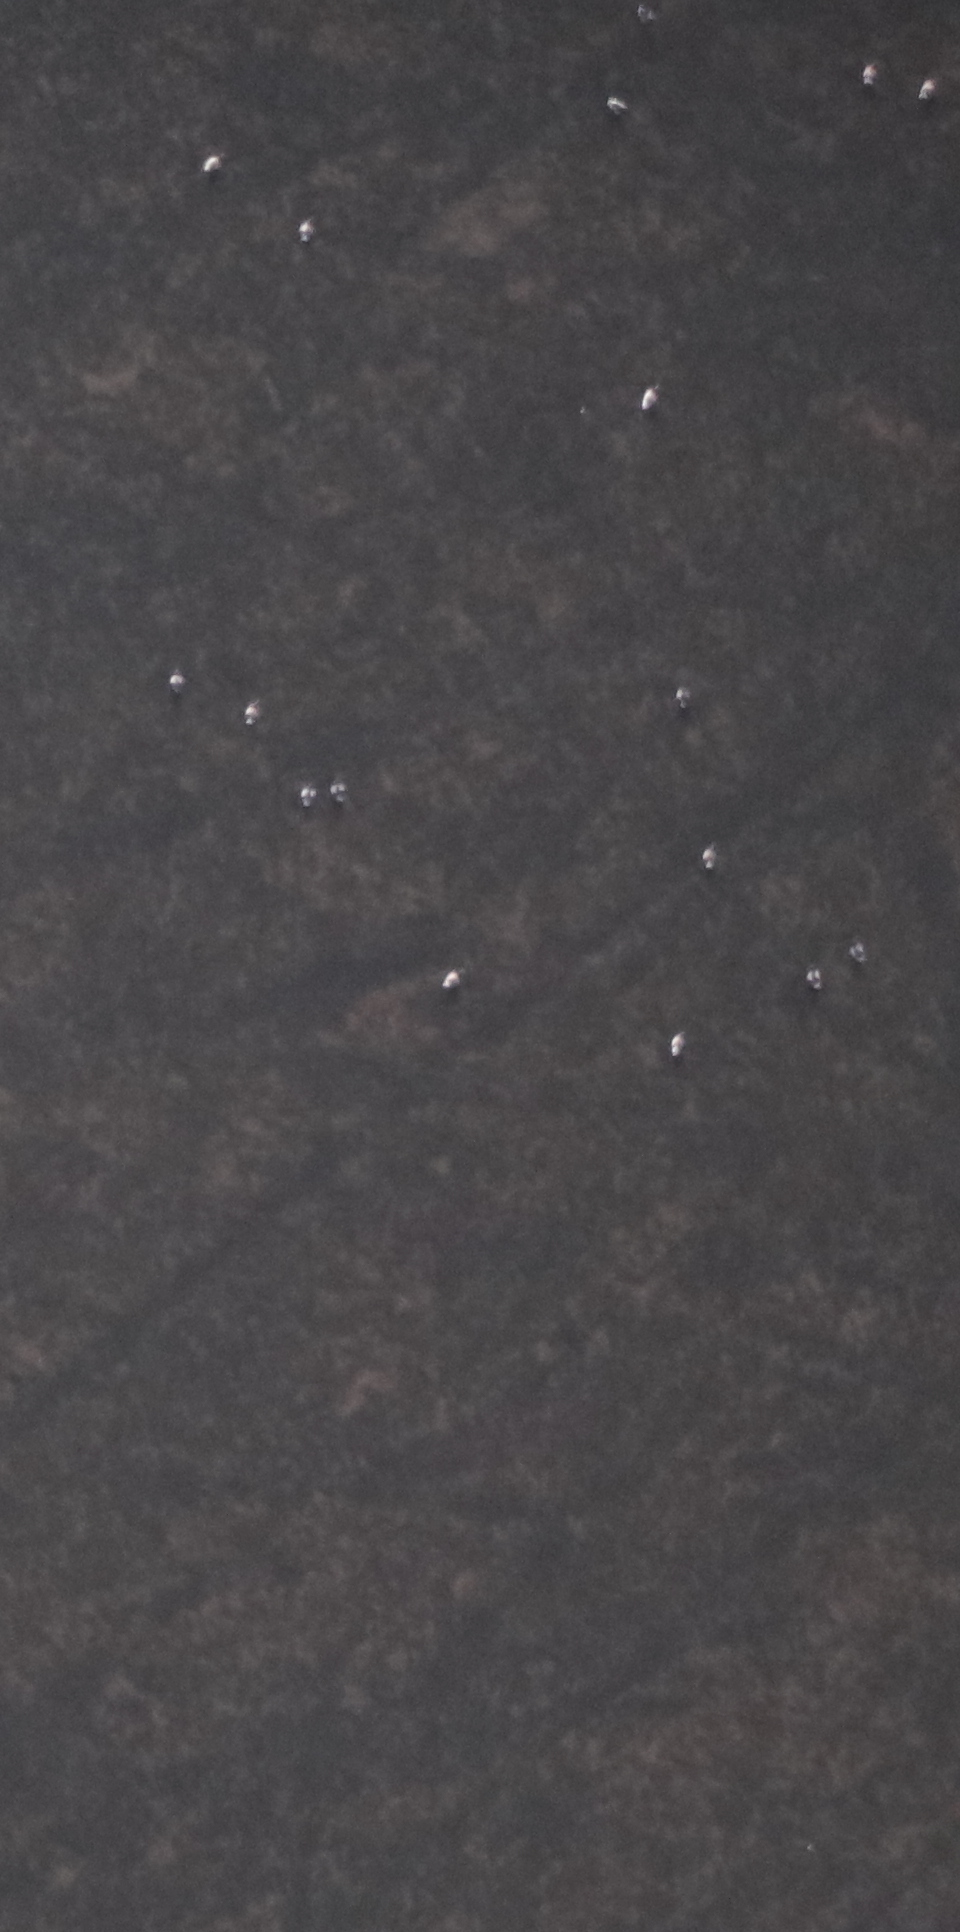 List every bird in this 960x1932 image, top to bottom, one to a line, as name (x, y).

brant (644, 14)
brant (870, 76)
brant (927, 89)
brant (614, 107)
brant (210, 161)
brant (309, 232)
brant (652, 400)
brant (176, 681)
brant (683, 699)
brant (251, 713)
brant (337, 790)
brant (309, 798)
brant (708, 855)
brant (859, 950)
brant (813, 976)
brant (450, 978)
brant (676, 1042)